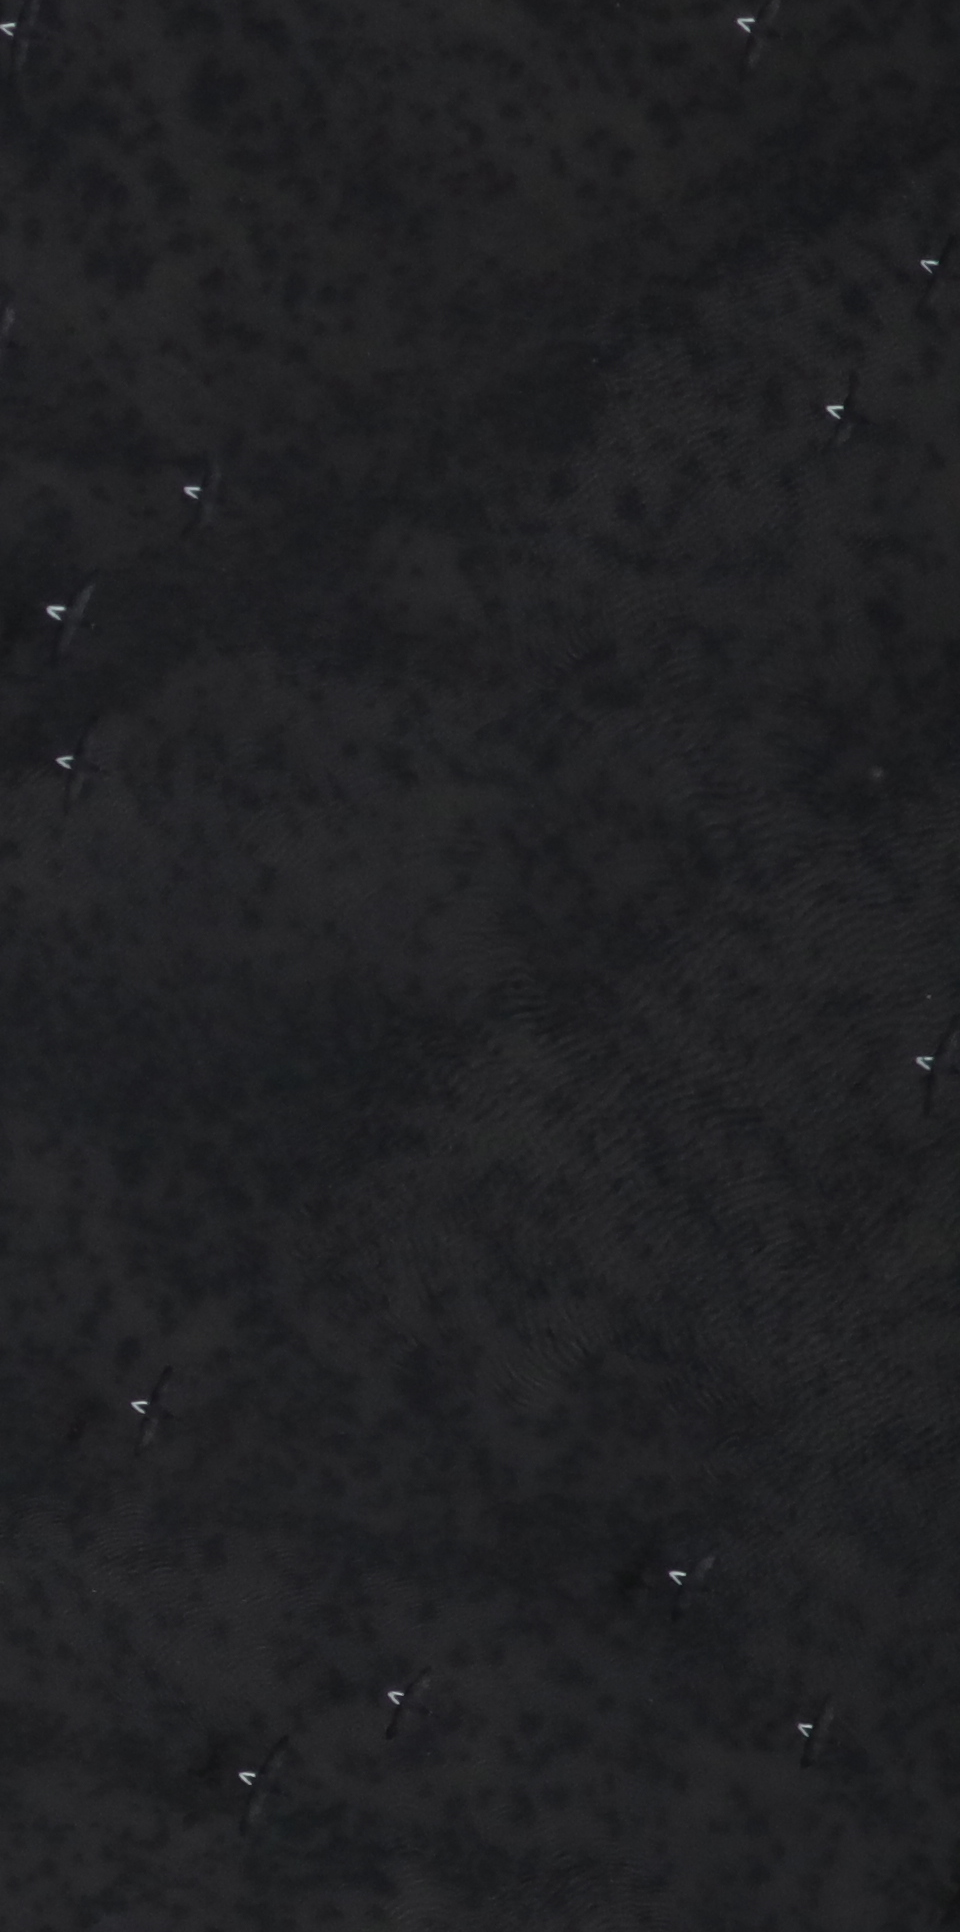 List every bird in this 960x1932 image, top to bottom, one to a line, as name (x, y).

brant (756, 25)
brant (23, 29)
brant (942, 272)
brant (1, 339)
brant (846, 416)
brant (206, 494)
brant (68, 610)
brant (74, 762)
brant (938, 1059)
brant (156, 1410)
brant (691, 1581)
brant (408, 1703)
brant (819, 1732)
brant (266, 1785)